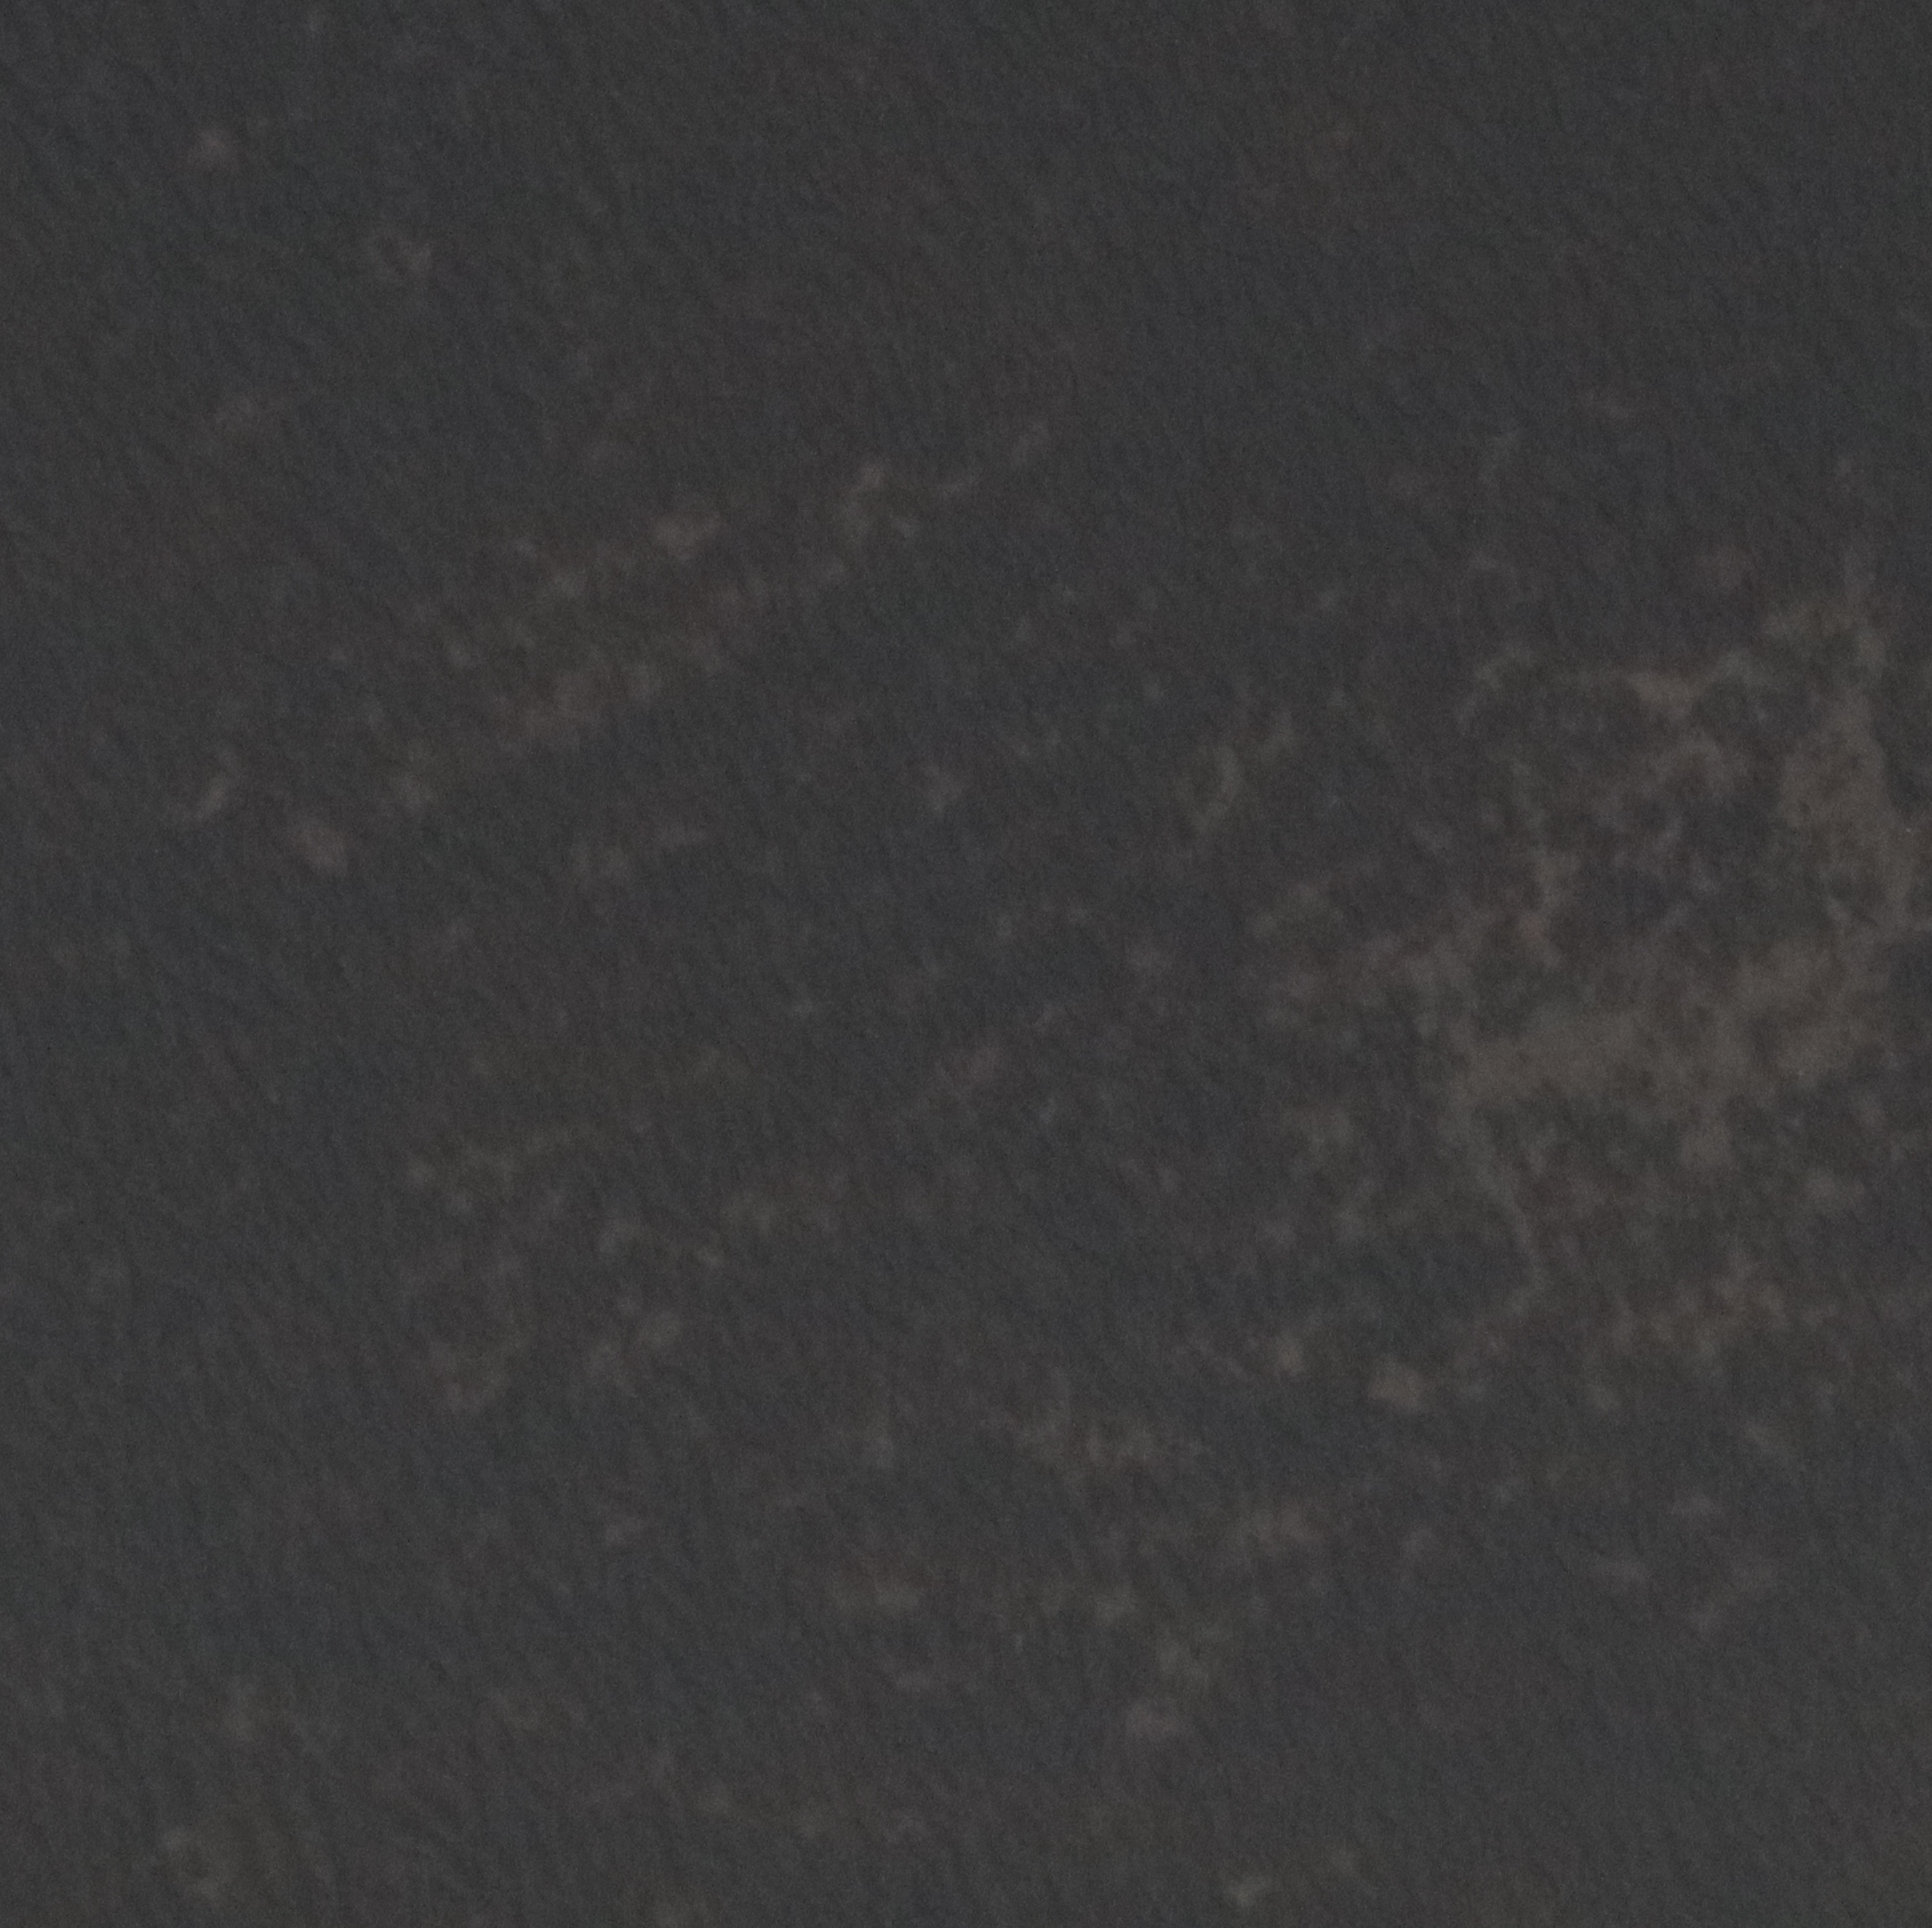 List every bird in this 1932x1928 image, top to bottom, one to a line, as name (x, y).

None